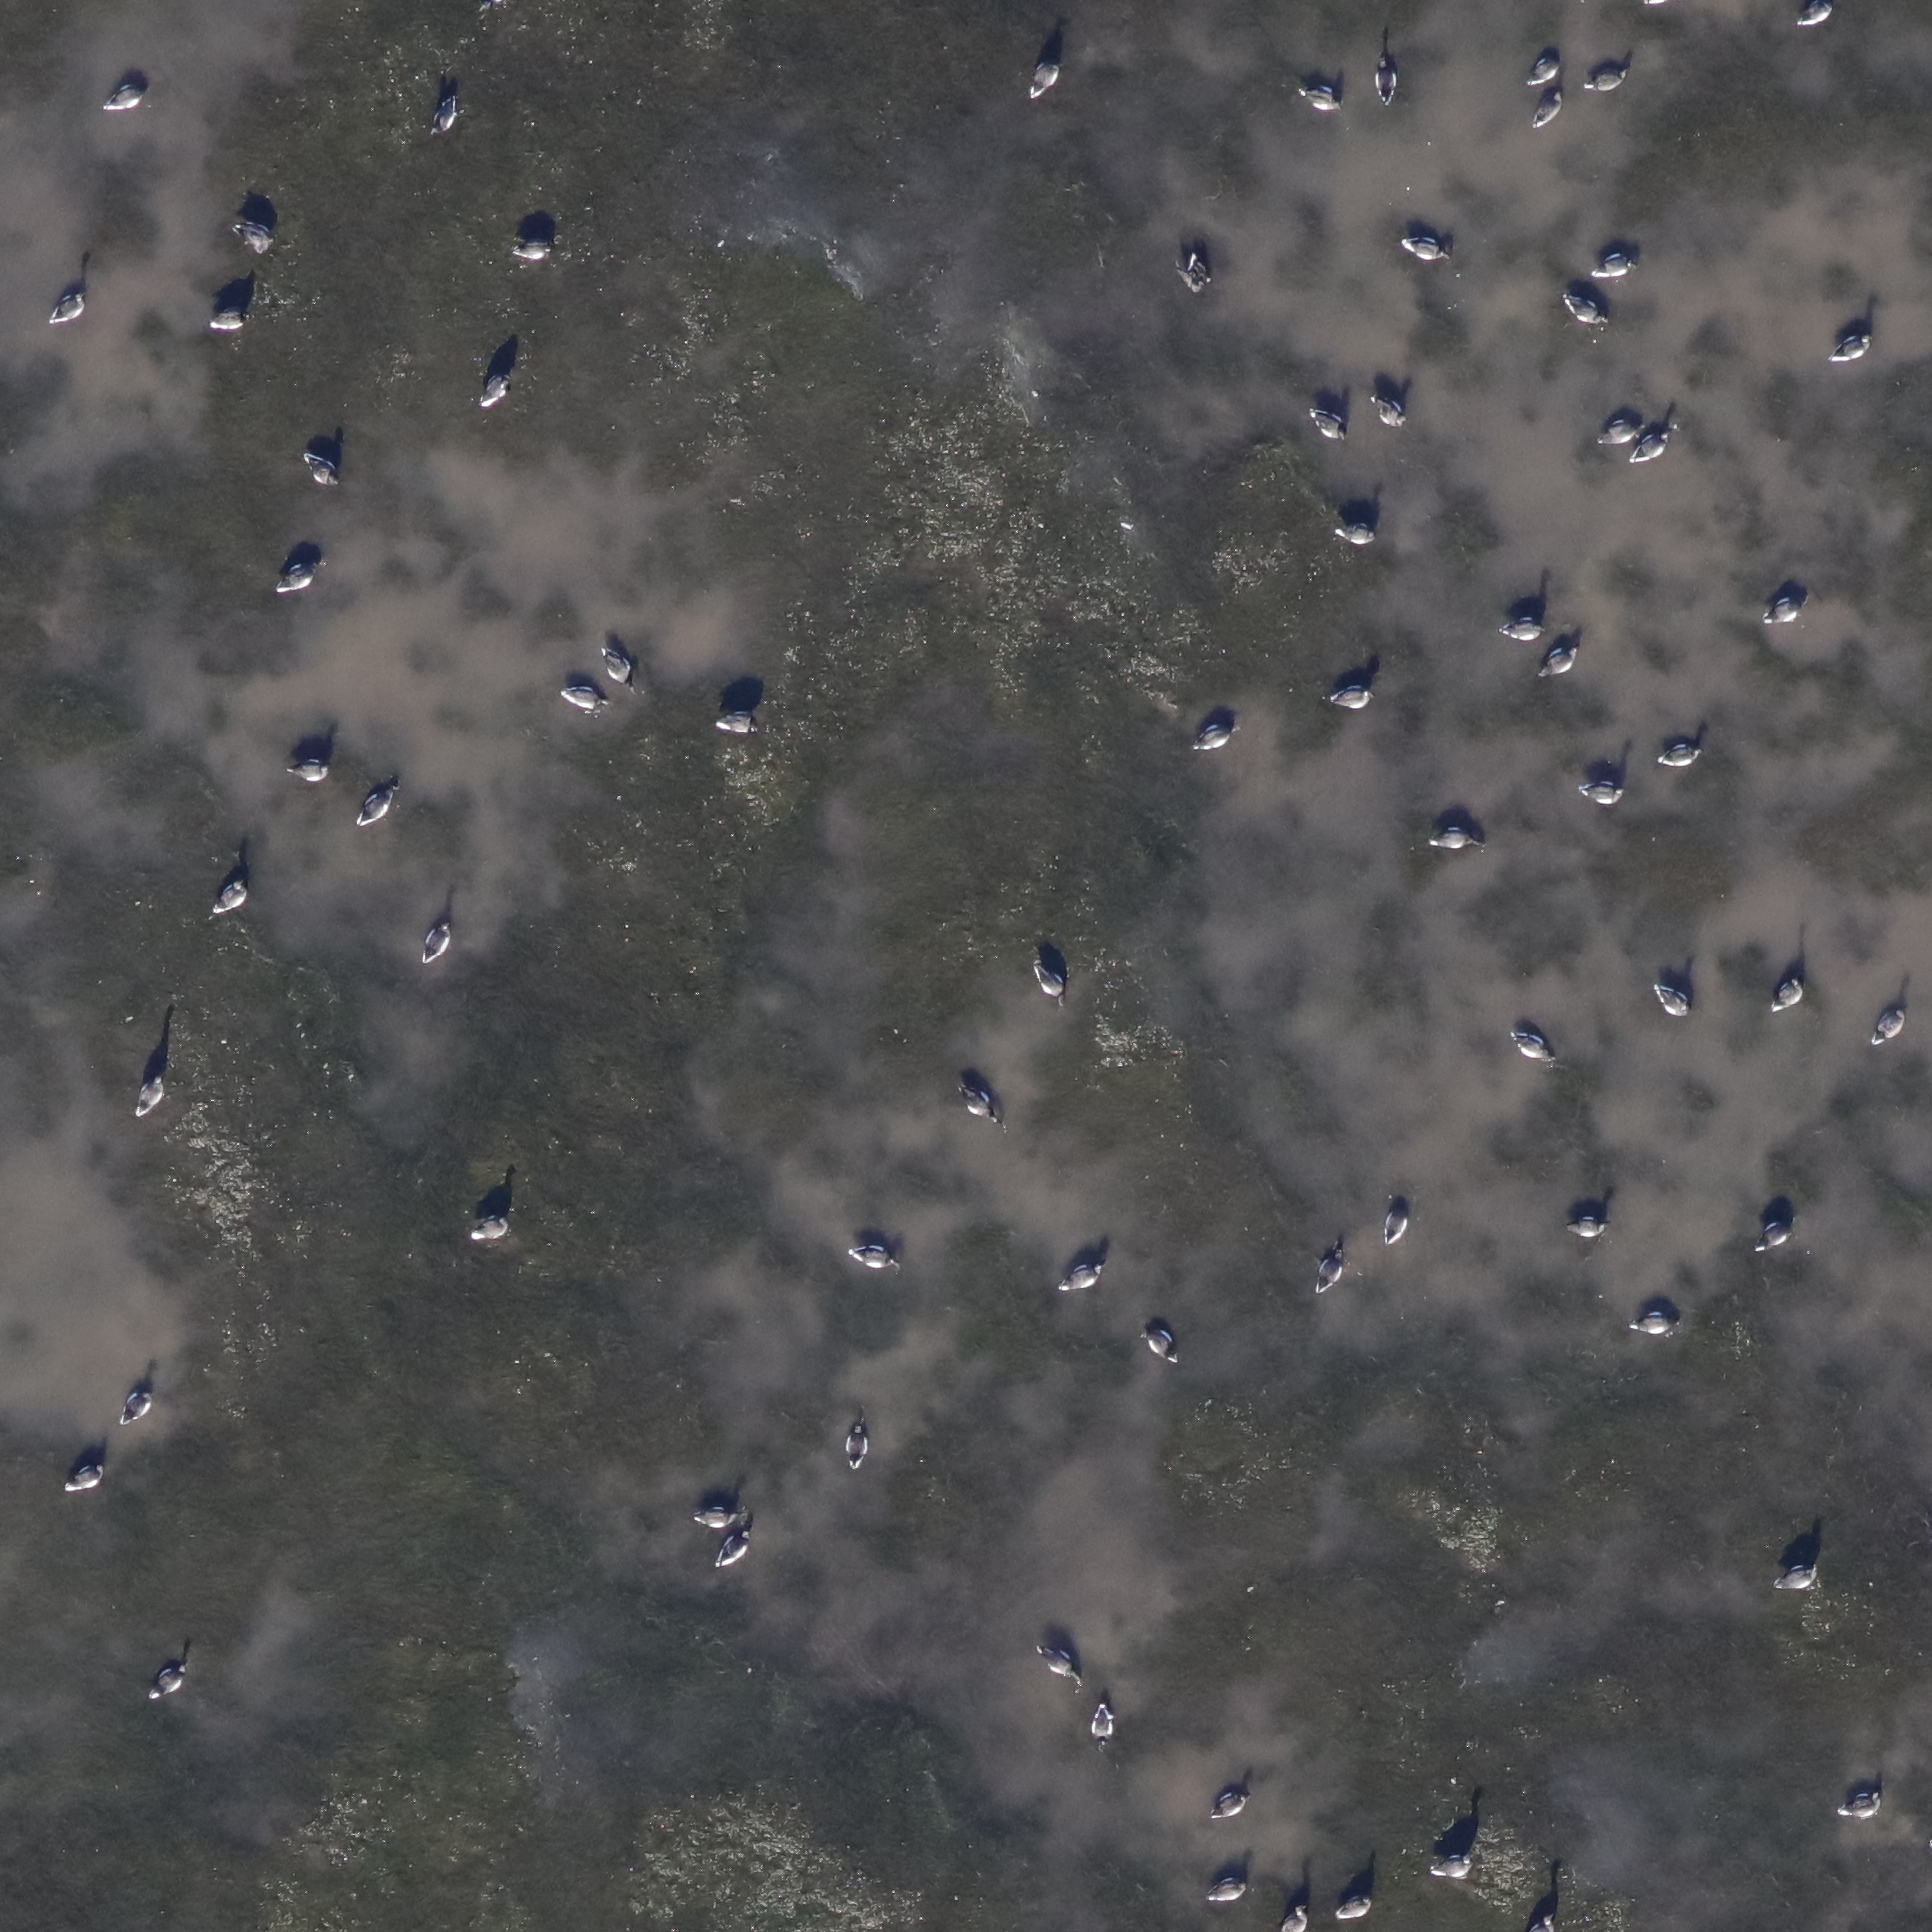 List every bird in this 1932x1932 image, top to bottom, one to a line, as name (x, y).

brant (1816, 10)
brant (1545, 69)
brant (1044, 77)
brant (1605, 78)
brant (1387, 81)
brant (126, 99)
brant (1321, 99)
brant (1542, 108)
brant (446, 119)
brant (255, 235)
brant (1426, 249)
brant (532, 251)
brant (1613, 266)
brant (1194, 270)
brant (69, 308)
brant (1586, 309)
brant (226, 320)
brant (1850, 348)
brant (497, 391)
brant (1391, 415)
brant (1327, 424)
brant (1618, 431)
brant (1652, 447)
brant (324, 473)
brant (1355, 534)
brant (297, 578)
brant (1782, 610)
brant (1520, 627)
brant (1557, 663)
brant (620, 666)
brant (587, 696)
brant (1350, 698)
brant (738, 722)
brant (1214, 737)
brant (1680, 754)
brant (310, 770)
brant (1601, 792)
brant (379, 807)
brant (1453, 838)
brant (232, 896)
brant (438, 943)
brant (1049, 981)
brant (1785, 995)
brant (1673, 1003)
brant (1888, 1023)
brant (1534, 1045)
brant (148, 1094)
brant (978, 1101)
brant (1395, 1222)
brant (1586, 1224)
brant (490, 1227)
brant (1772, 1233)
brant (873, 1255)
brant (1328, 1271)
brant (1083, 1275)
brant (1654, 1322)
brant (1161, 1342)
brant (137, 1406)
brant (857, 1447)
brant (86, 1477)
brant (718, 1518)
brant (734, 1549)
brant (1795, 1576)
brant (1061, 1662)
brant (168, 1681)
brant (1103, 1724)
brant (1227, 1804)
brant (1861, 1805)
brant (1450, 1868)
brant (1225, 1888)
brant (1353, 1905)
brant (1293, 1924)